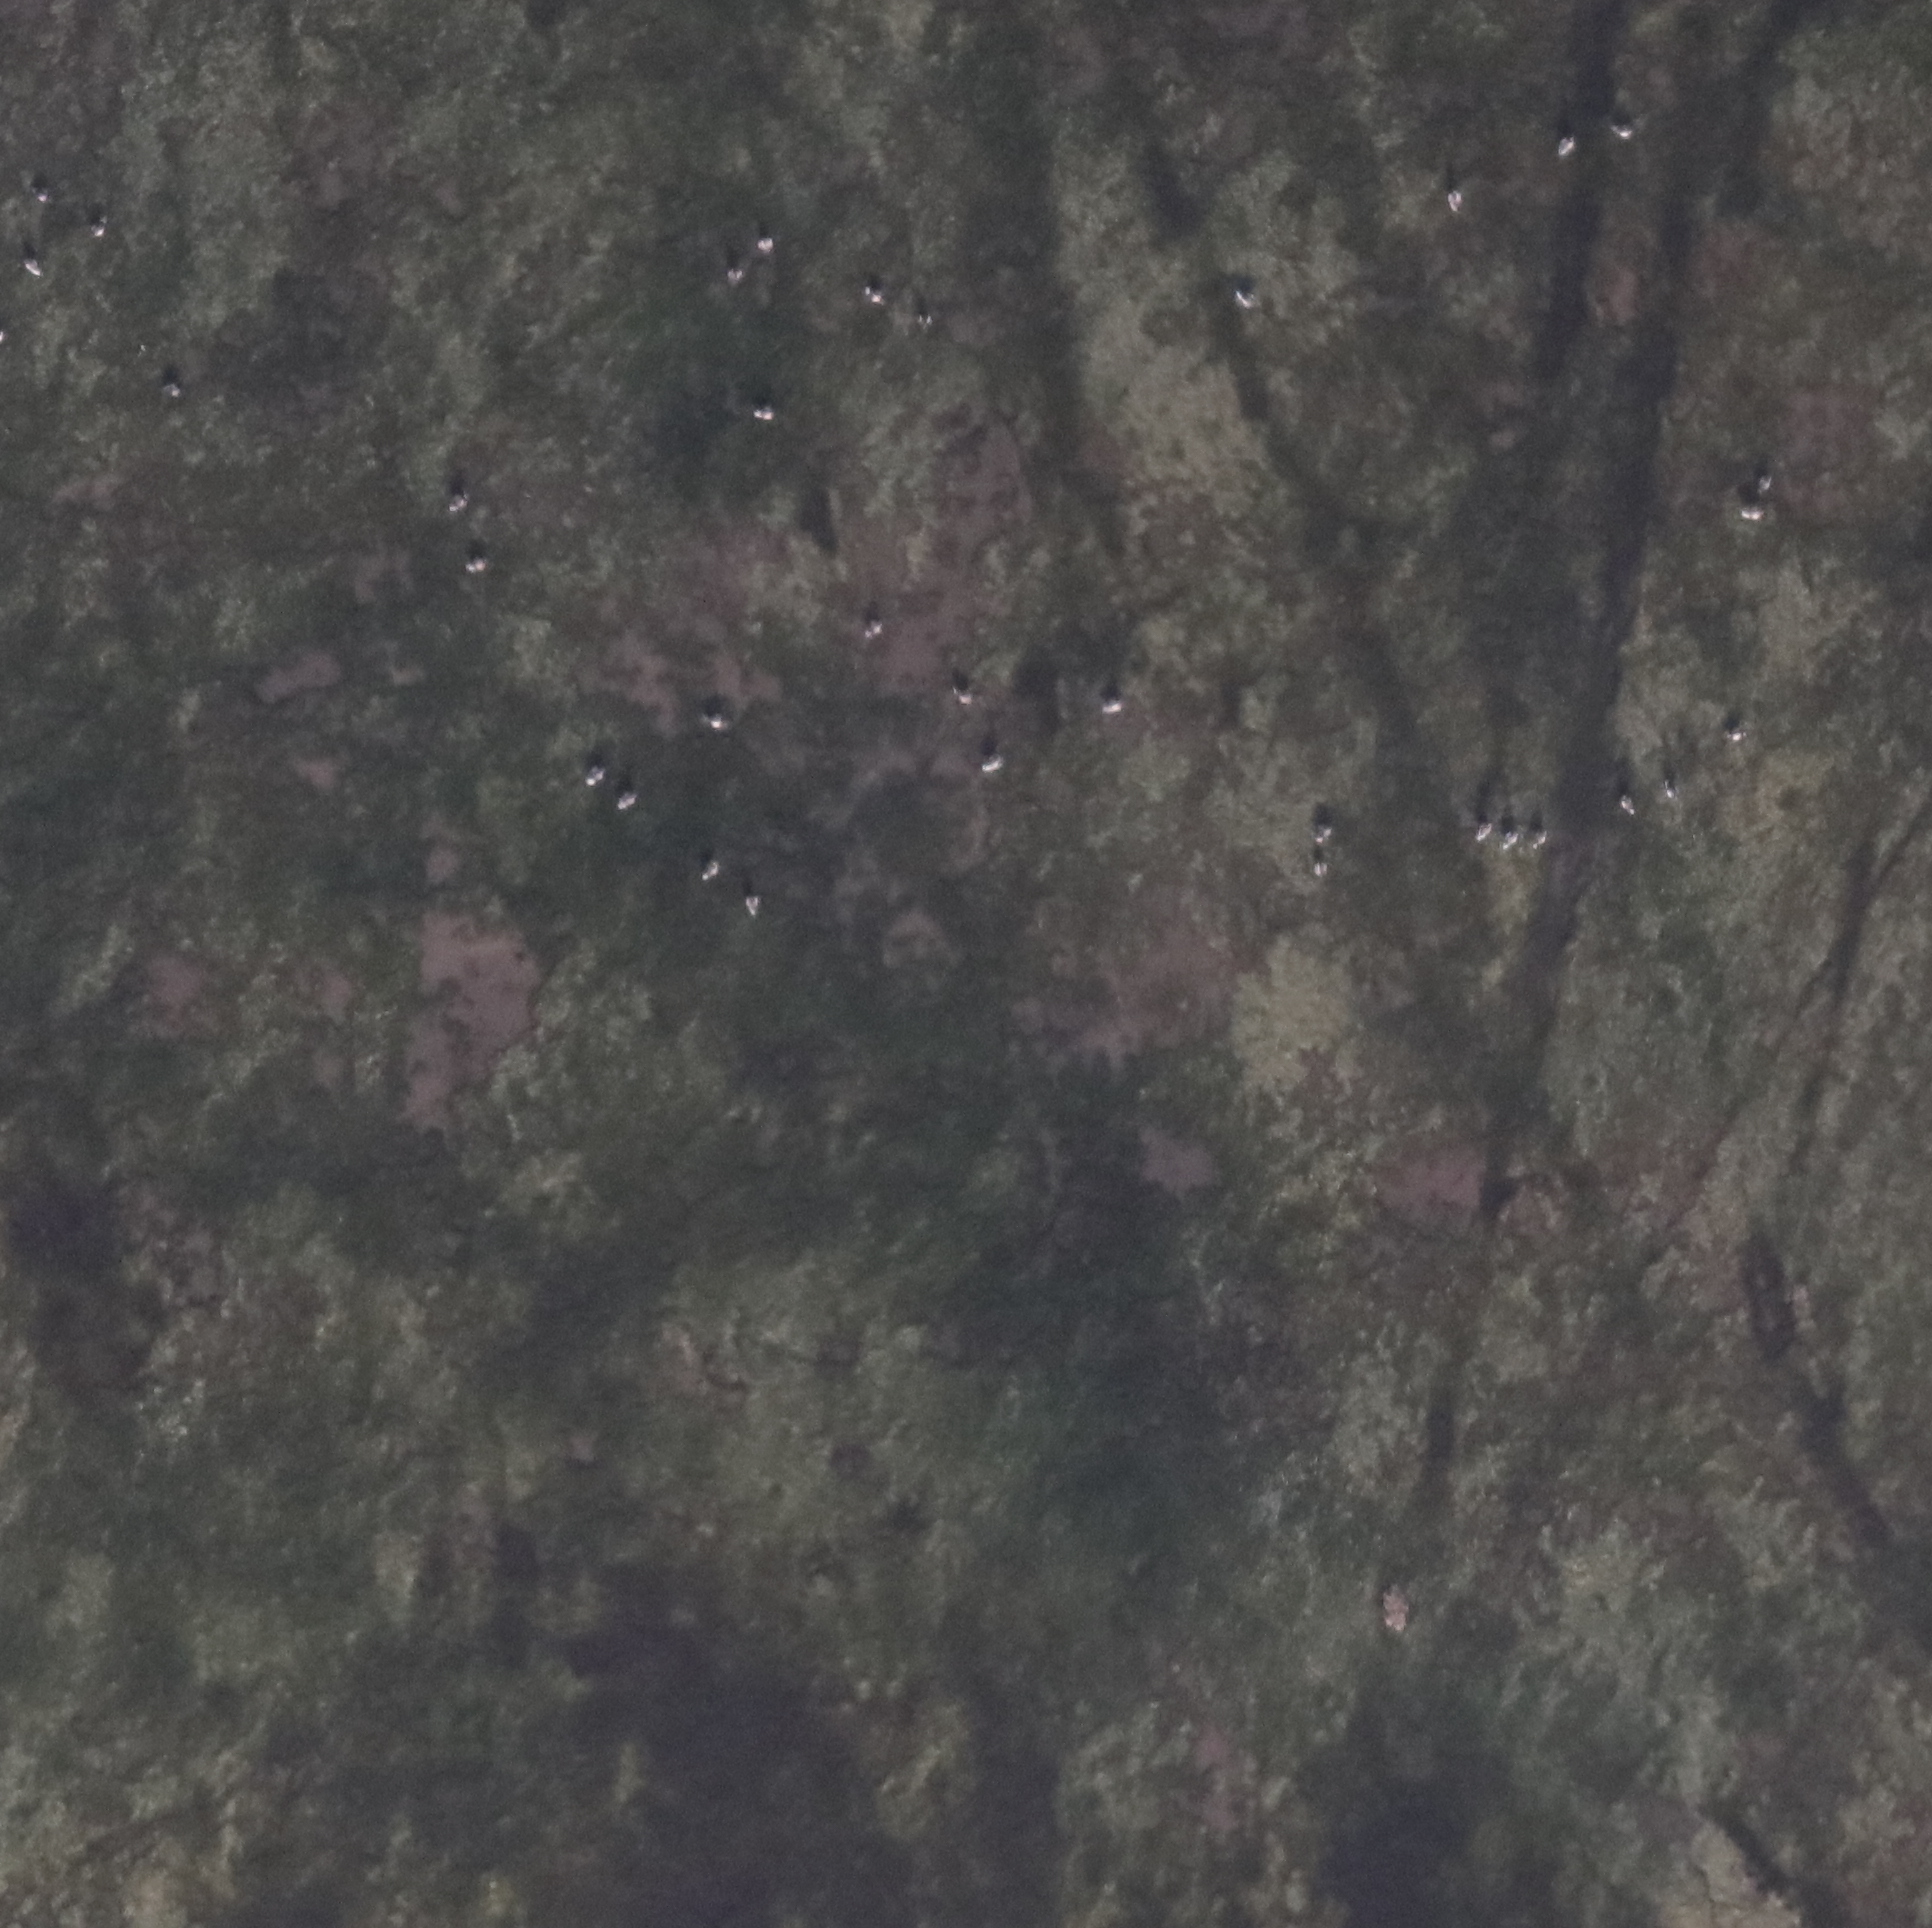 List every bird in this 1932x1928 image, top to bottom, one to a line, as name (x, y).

brant (1615, 139)
brant (1560, 146)
brant (42, 195)
brant (1468, 198)
brant (109, 227)
brant (763, 246)
brant (35, 277)
brant (736, 277)
brant (878, 290)
brant (1244, 293)
brant (909, 314)
brant (171, 387)
brant (770, 407)
brant (1766, 484)
brant (459, 502)
brant (1748, 512)
brant (483, 563)
brant (888, 630)
brant (962, 695)
brant (1117, 702)
brant (721, 722)
brant (1736, 739)
brant (991, 760)
brant (598, 774)
brant (627, 796)
brant (1668, 799)
brant (1625, 812)
brant (1322, 833)
brant (1482, 835)
brant (1511, 836)
brant (1541, 840)
brant (711, 869)
brant (1323, 869)
brant (753, 910)